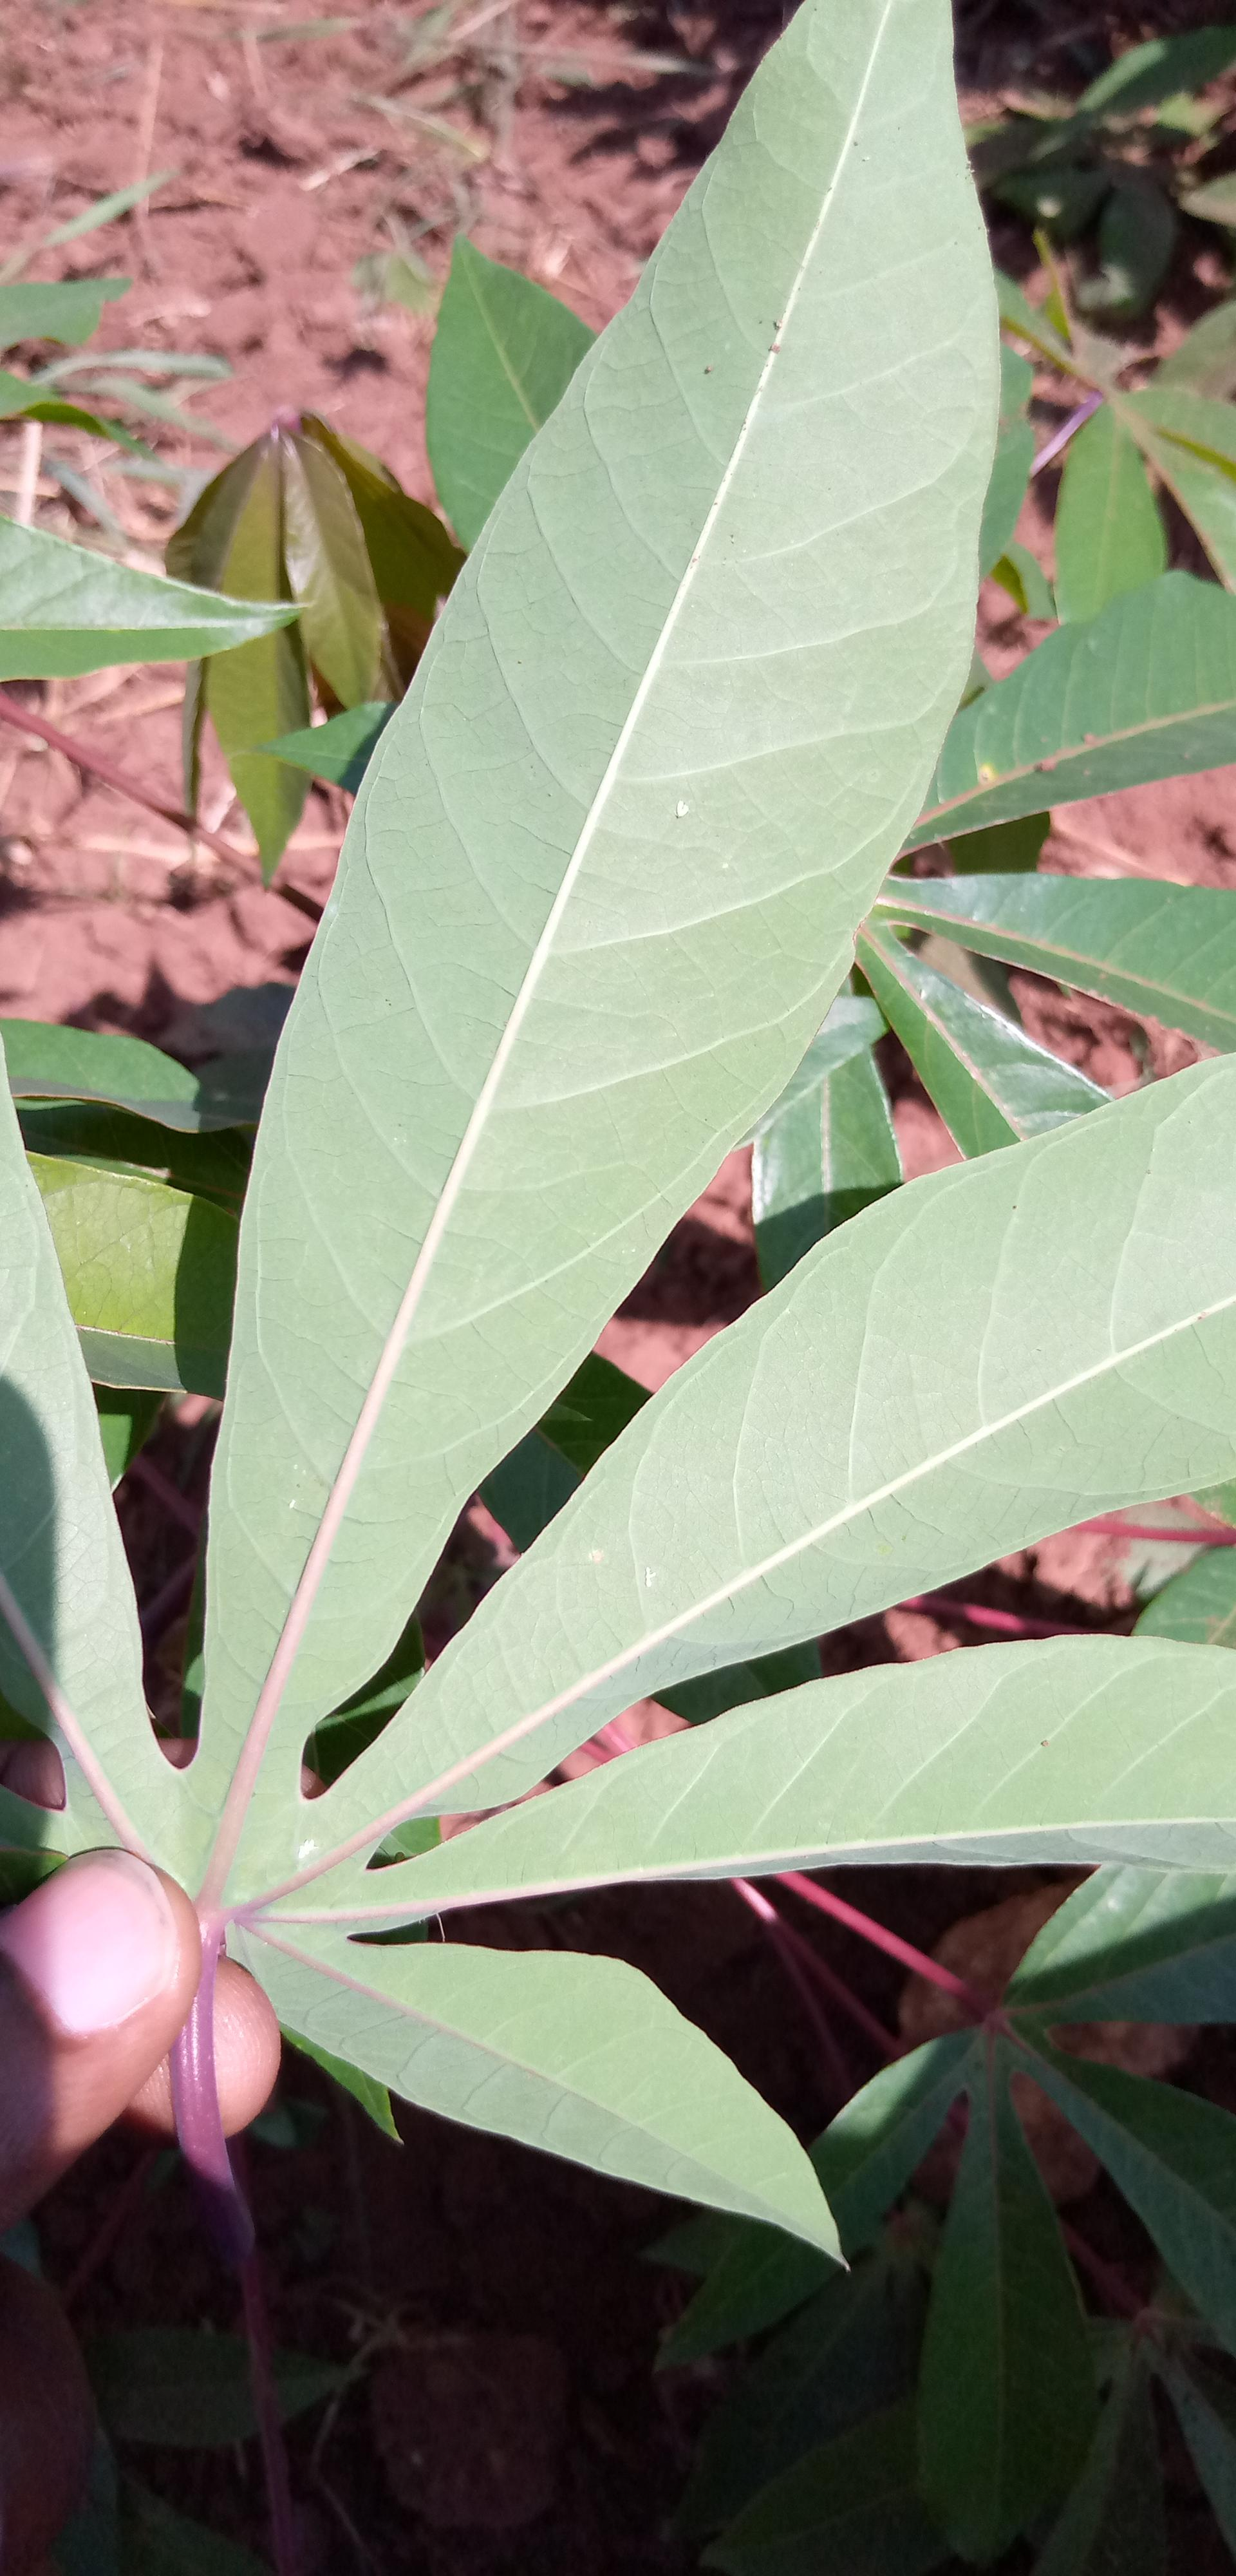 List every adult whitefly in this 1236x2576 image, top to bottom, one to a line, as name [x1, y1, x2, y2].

whitefly [662, 791, 702, 825]
whitefly [284, 1489, 301, 1513]
whitefly [585, 1540, 608, 1564]
whitefly [637, 1564, 666, 1598]
whitefly [291, 1835, 320, 1862]